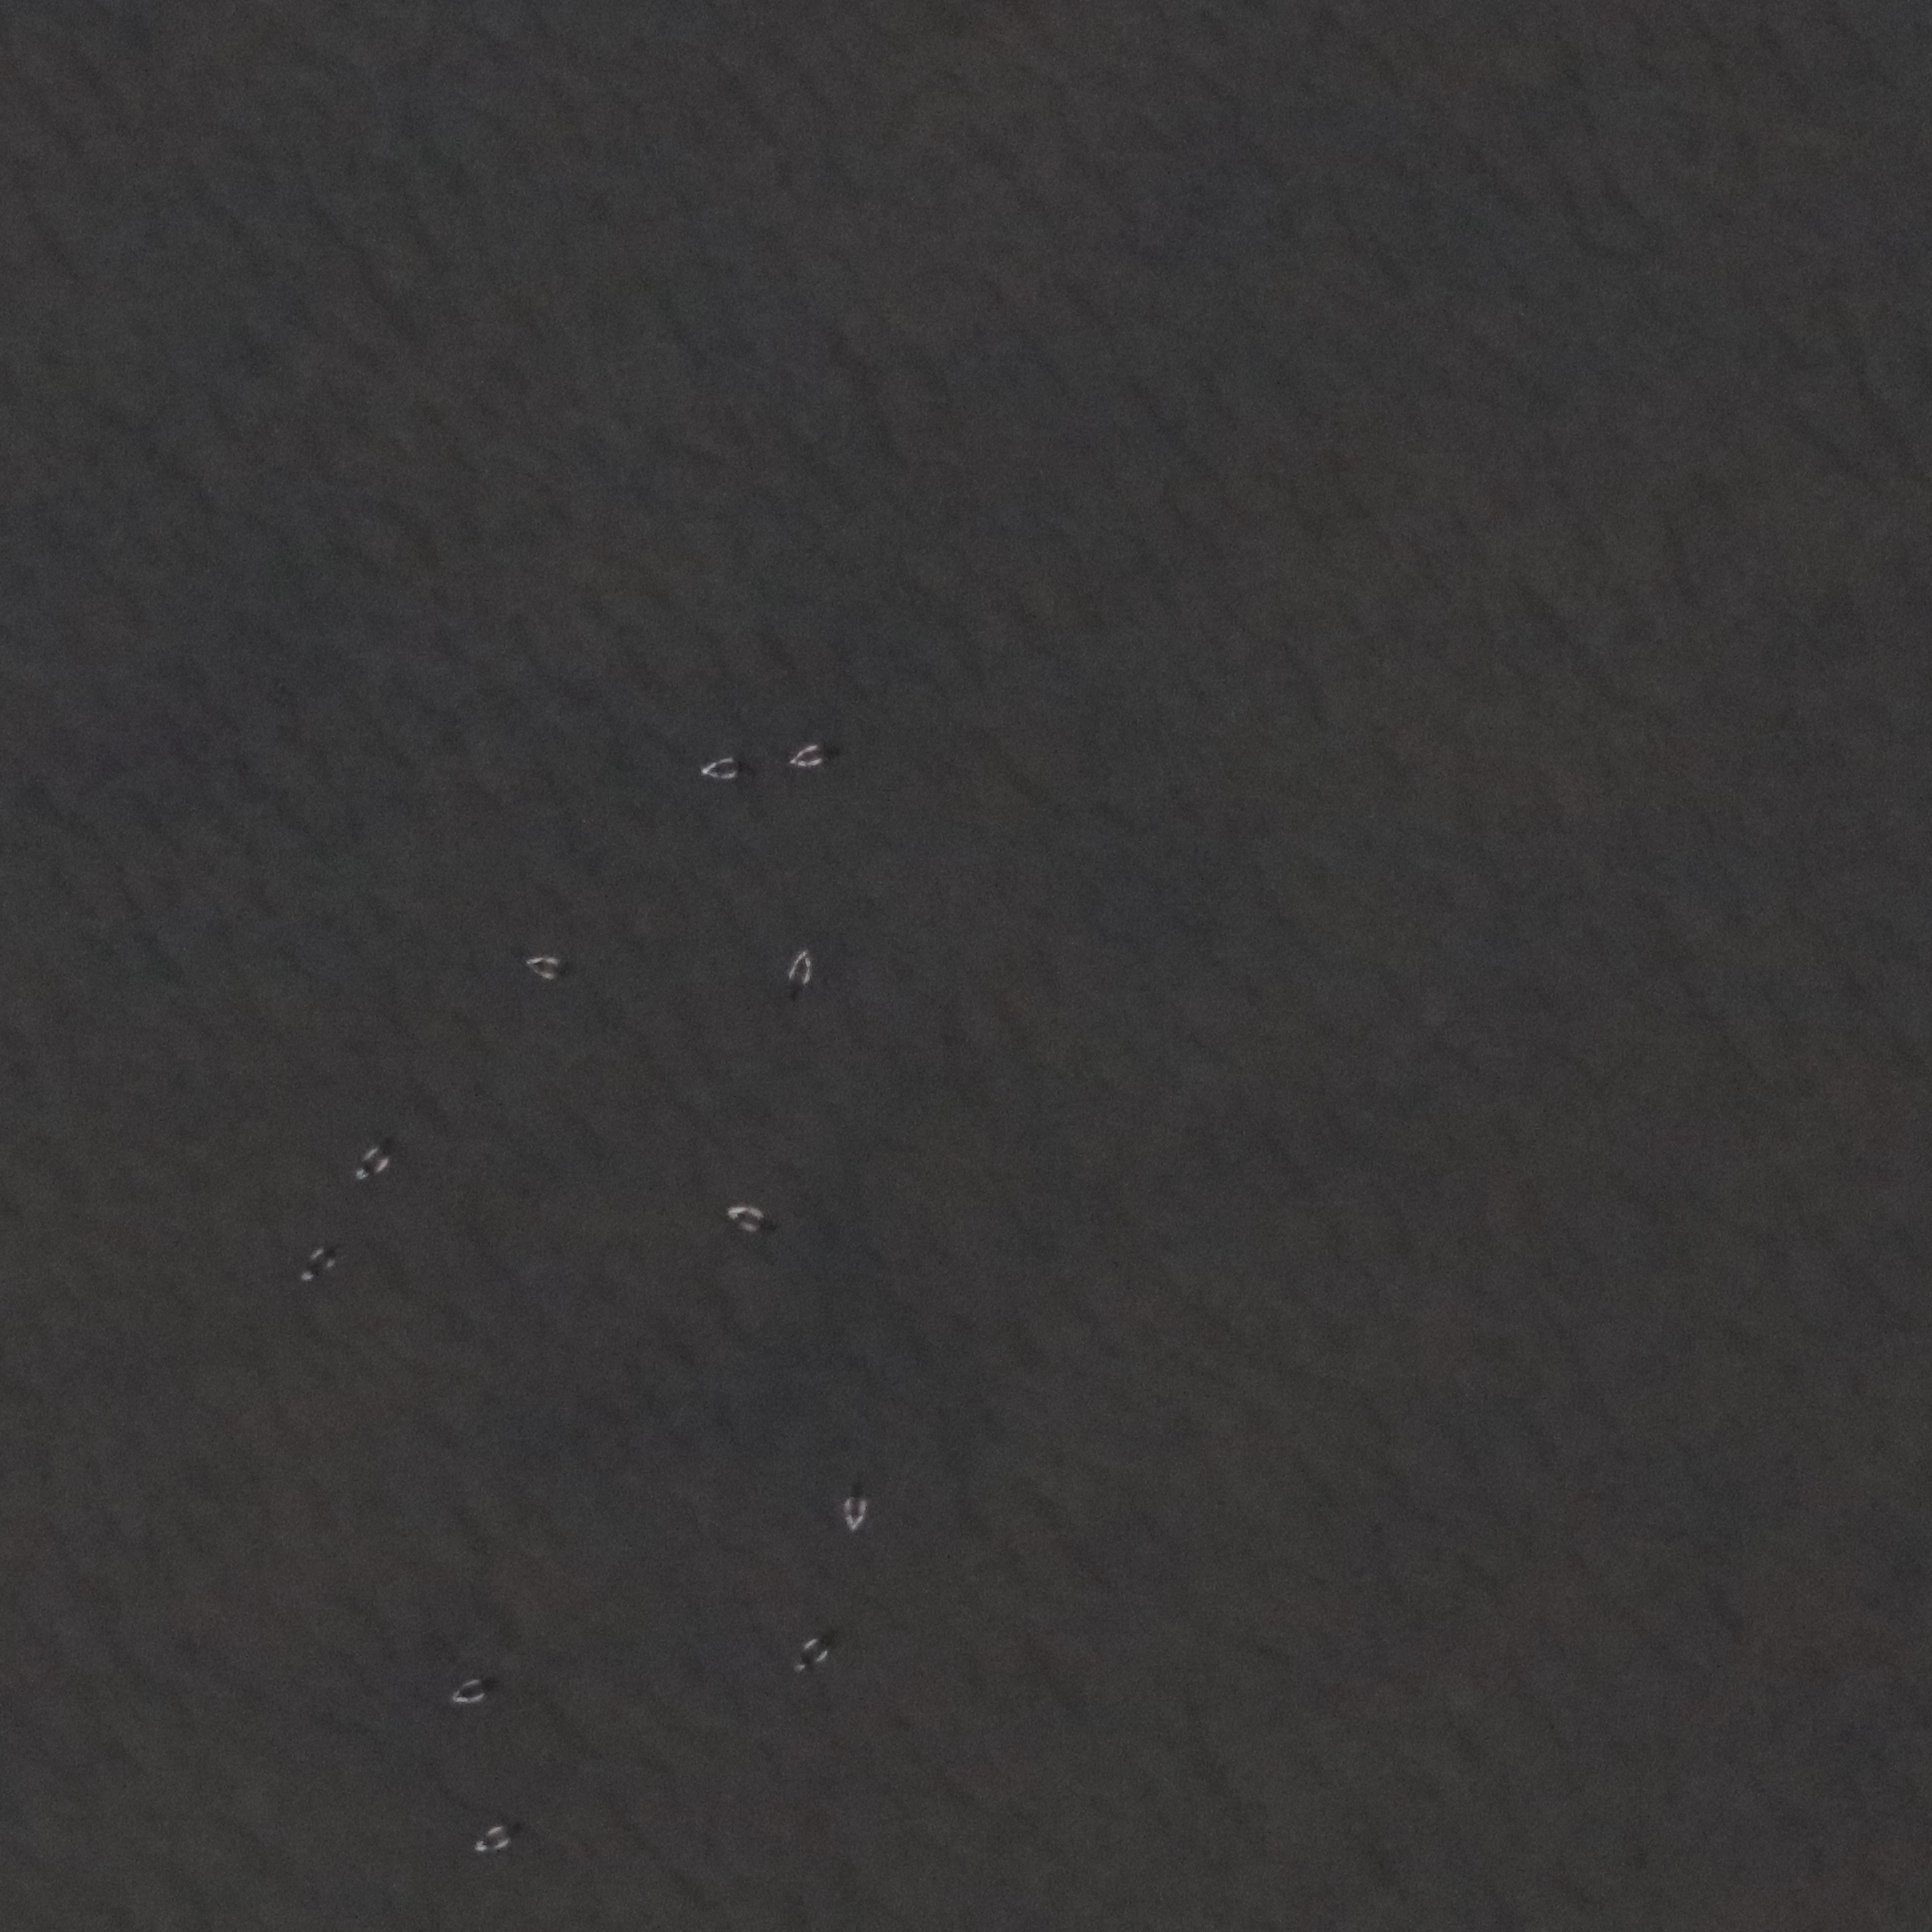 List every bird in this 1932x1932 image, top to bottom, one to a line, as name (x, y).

brant (811, 755)
brant (723, 768)
brant (545, 966)
brant (801, 972)
brant (373, 1161)
brant (749, 1218)
brant (319, 1260)
brant (854, 1508)
brant (813, 1653)
brant (471, 1689)
brant (495, 1837)